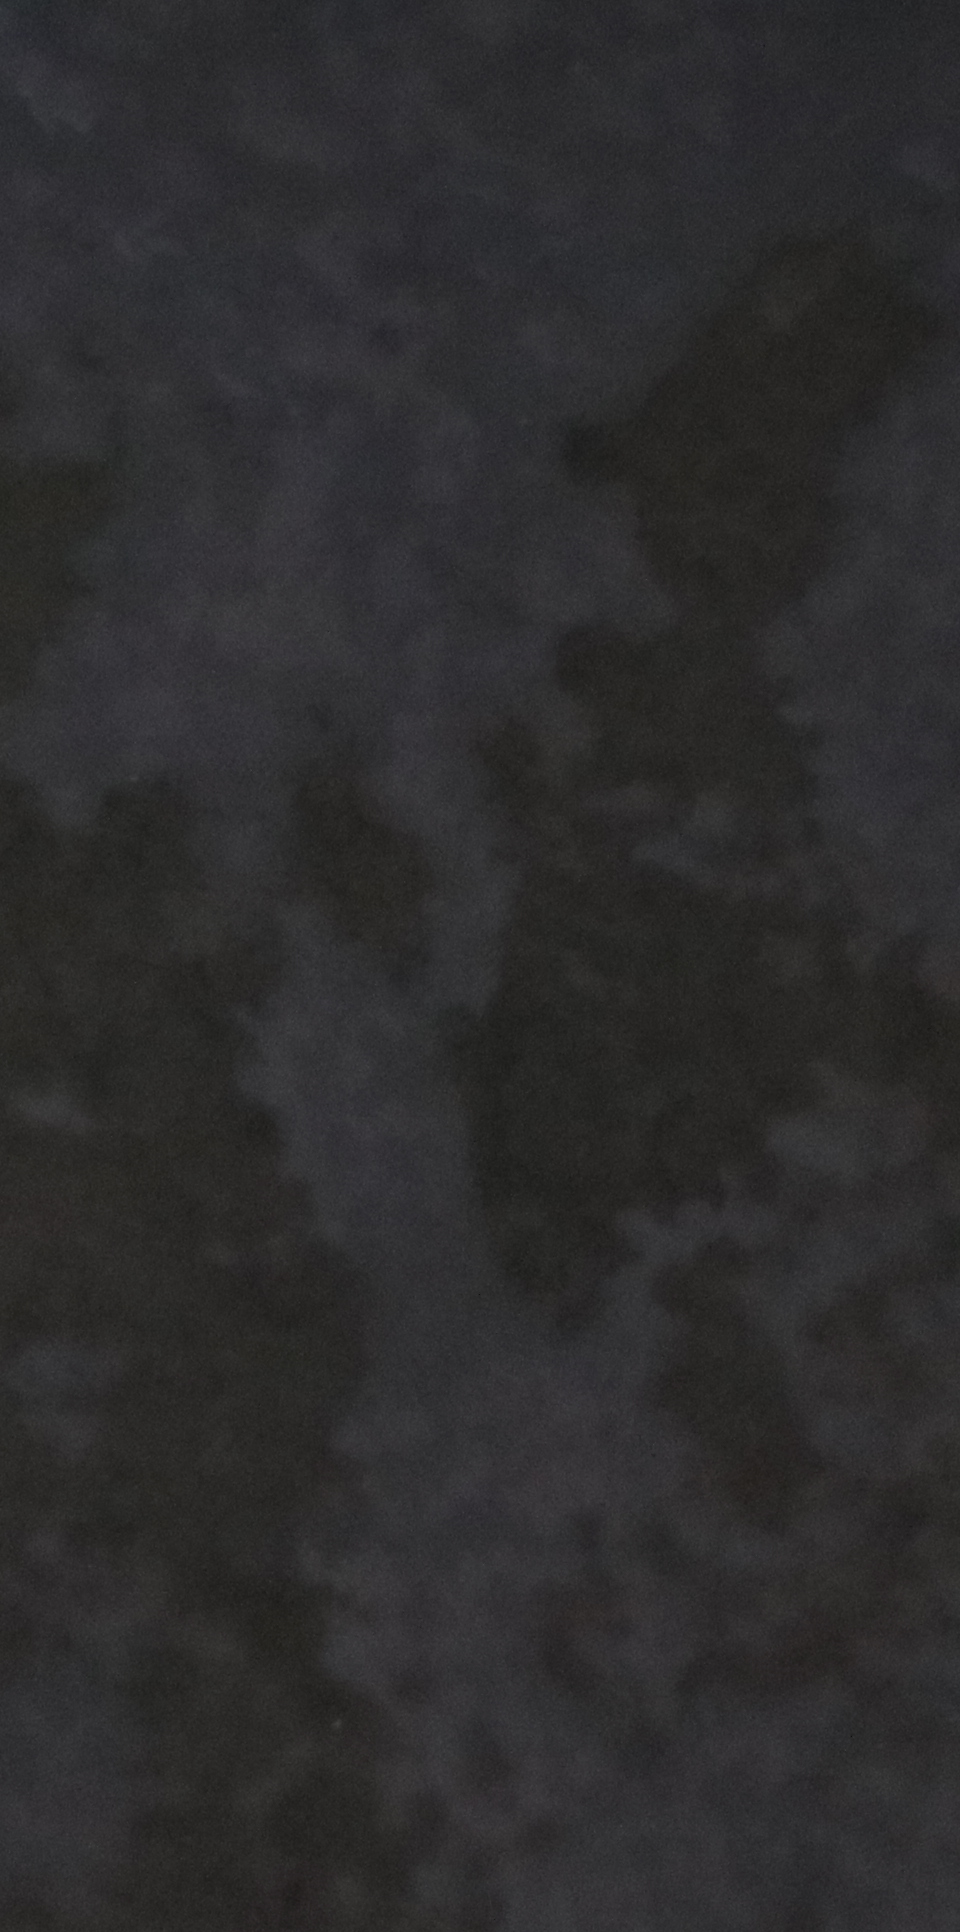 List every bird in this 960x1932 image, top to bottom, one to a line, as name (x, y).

None